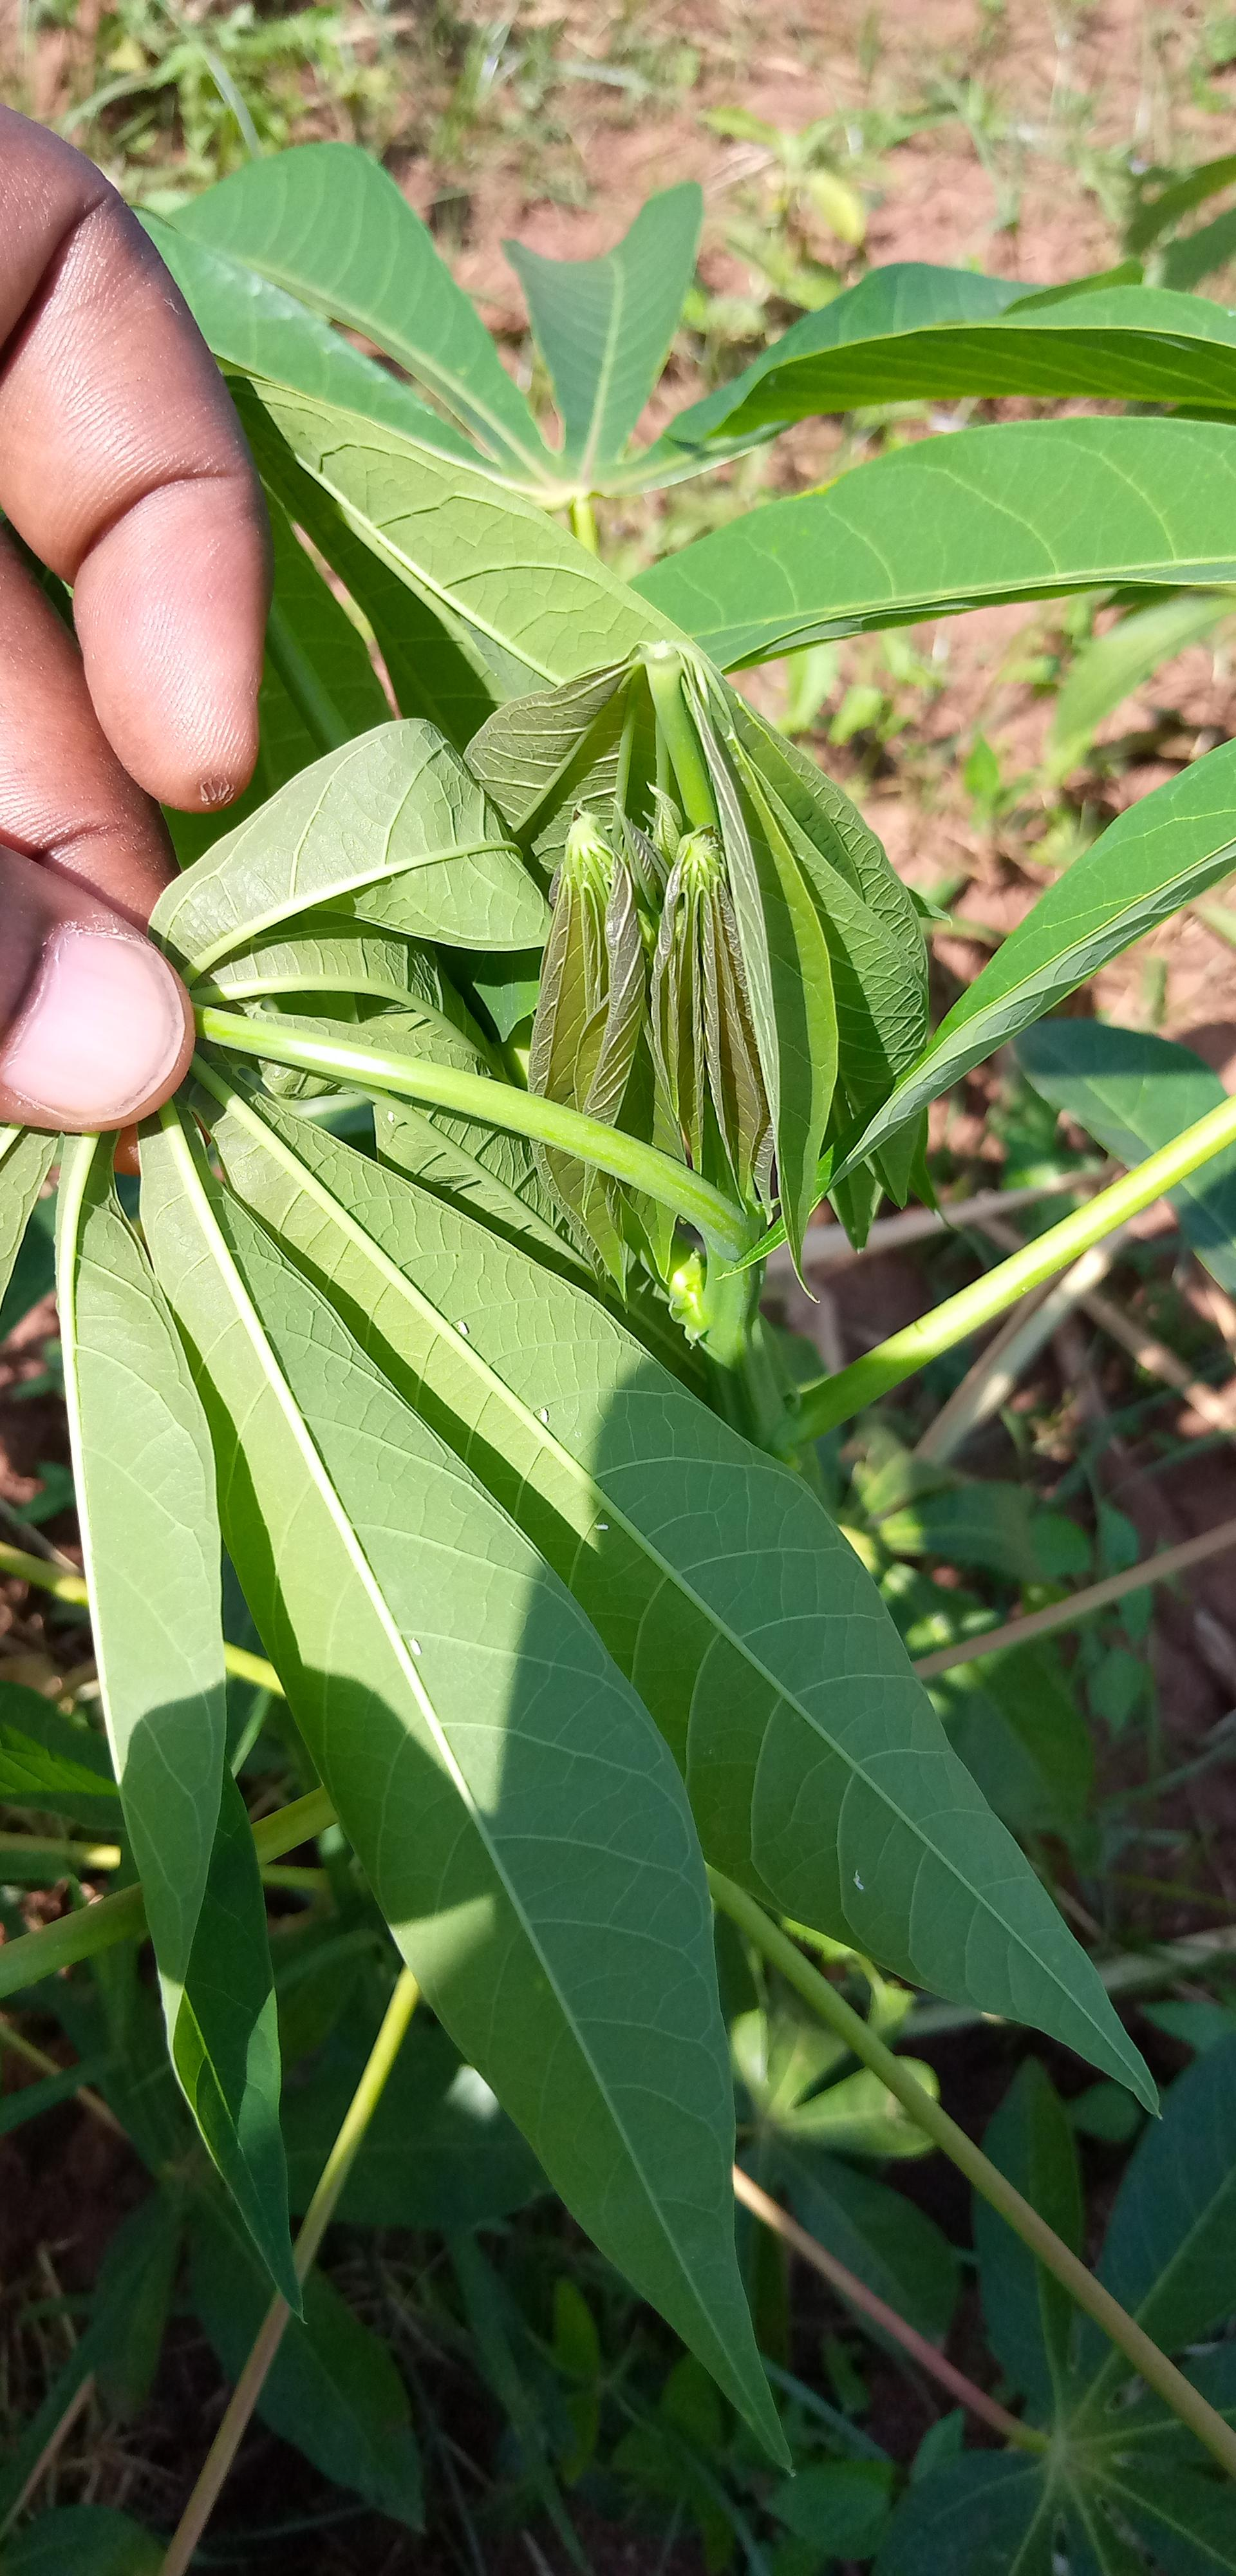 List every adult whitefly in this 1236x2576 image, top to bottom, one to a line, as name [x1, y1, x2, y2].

whitefly [381, 1104, 398, 1133]
whitefly [451, 1309, 474, 1345]
whitefly [537, 1403, 559, 1439]
whitefly [590, 1512, 617, 1543]
whitefly [402, 1625, 425, 1672]
whitefly [843, 1865, 877, 1901]